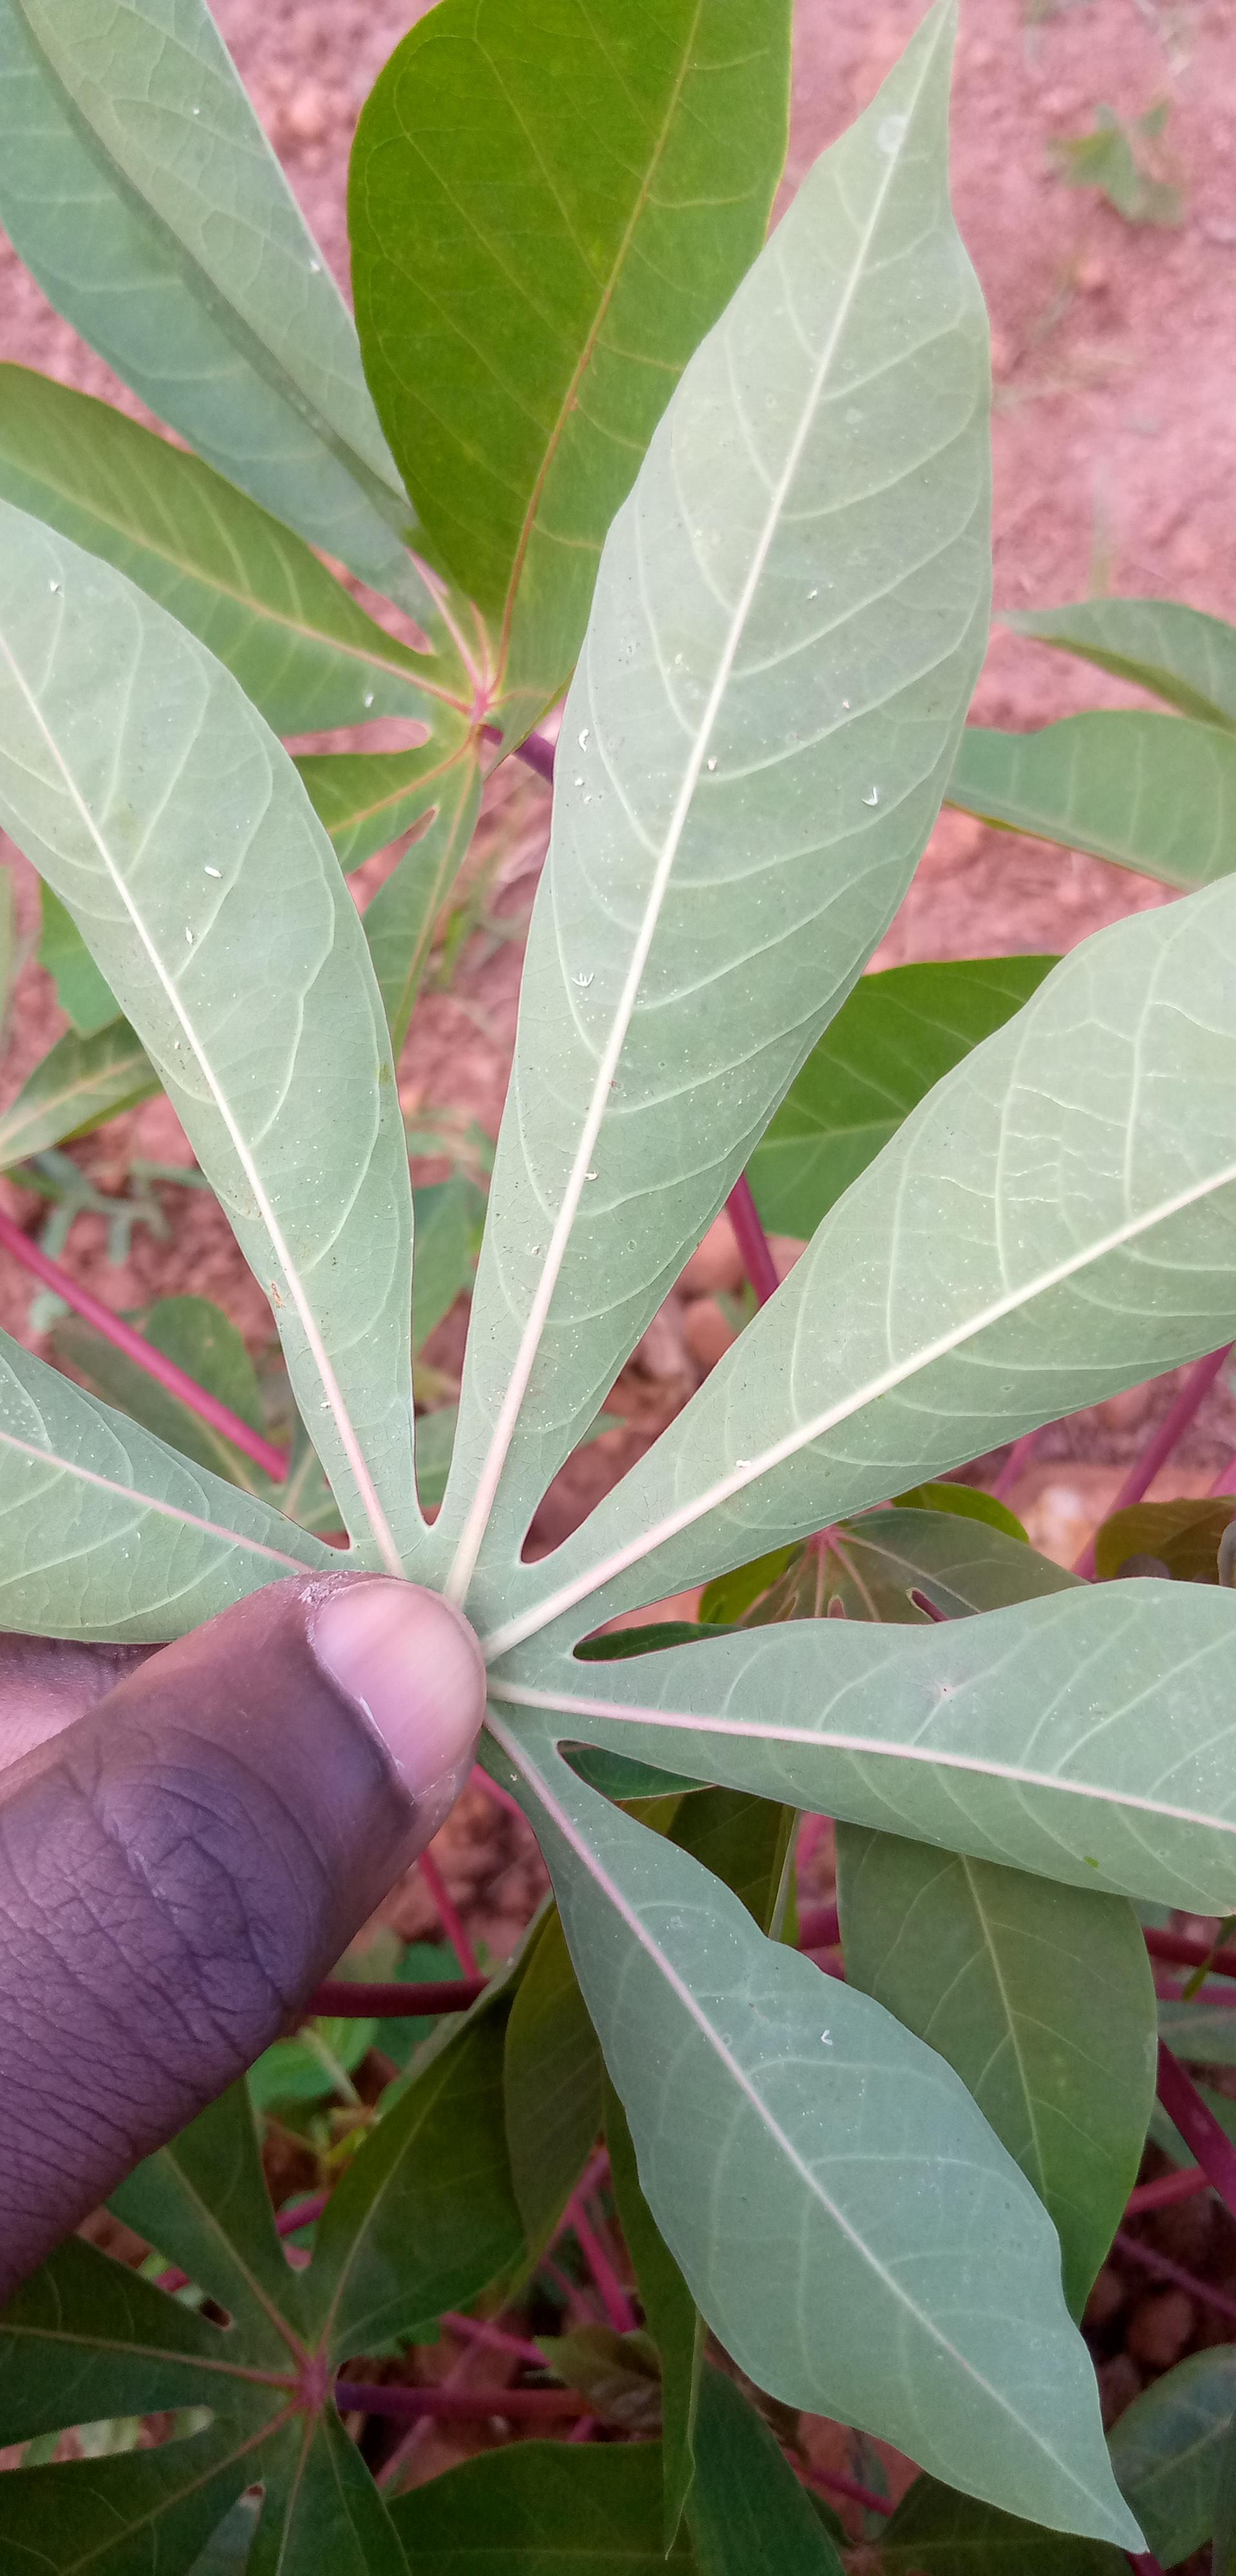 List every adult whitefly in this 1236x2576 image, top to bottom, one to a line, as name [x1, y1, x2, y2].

whitefly [49, 579, 58, 594]
whitefly [360, 690, 376, 709]
whitefly [576, 727, 590, 753]
whitefly [705, 757, 719, 773]
whitefly [572, 777, 587, 787]
whitefly [860, 784, 880, 809]
whitefly [202, 865, 225, 881]
whitefly [184, 925, 194, 946]
whitefly [568, 970, 597, 989]
whitefly [581, 1170, 600, 1182]
whitefly [529, 1242, 541, 1258]
whitefly [319, 1399, 332, 1410]
whitefly [733, 1459, 753, 1468]
whitefly [509, 1772, 519, 1784]
whitefly [819, 2029, 836, 2047]